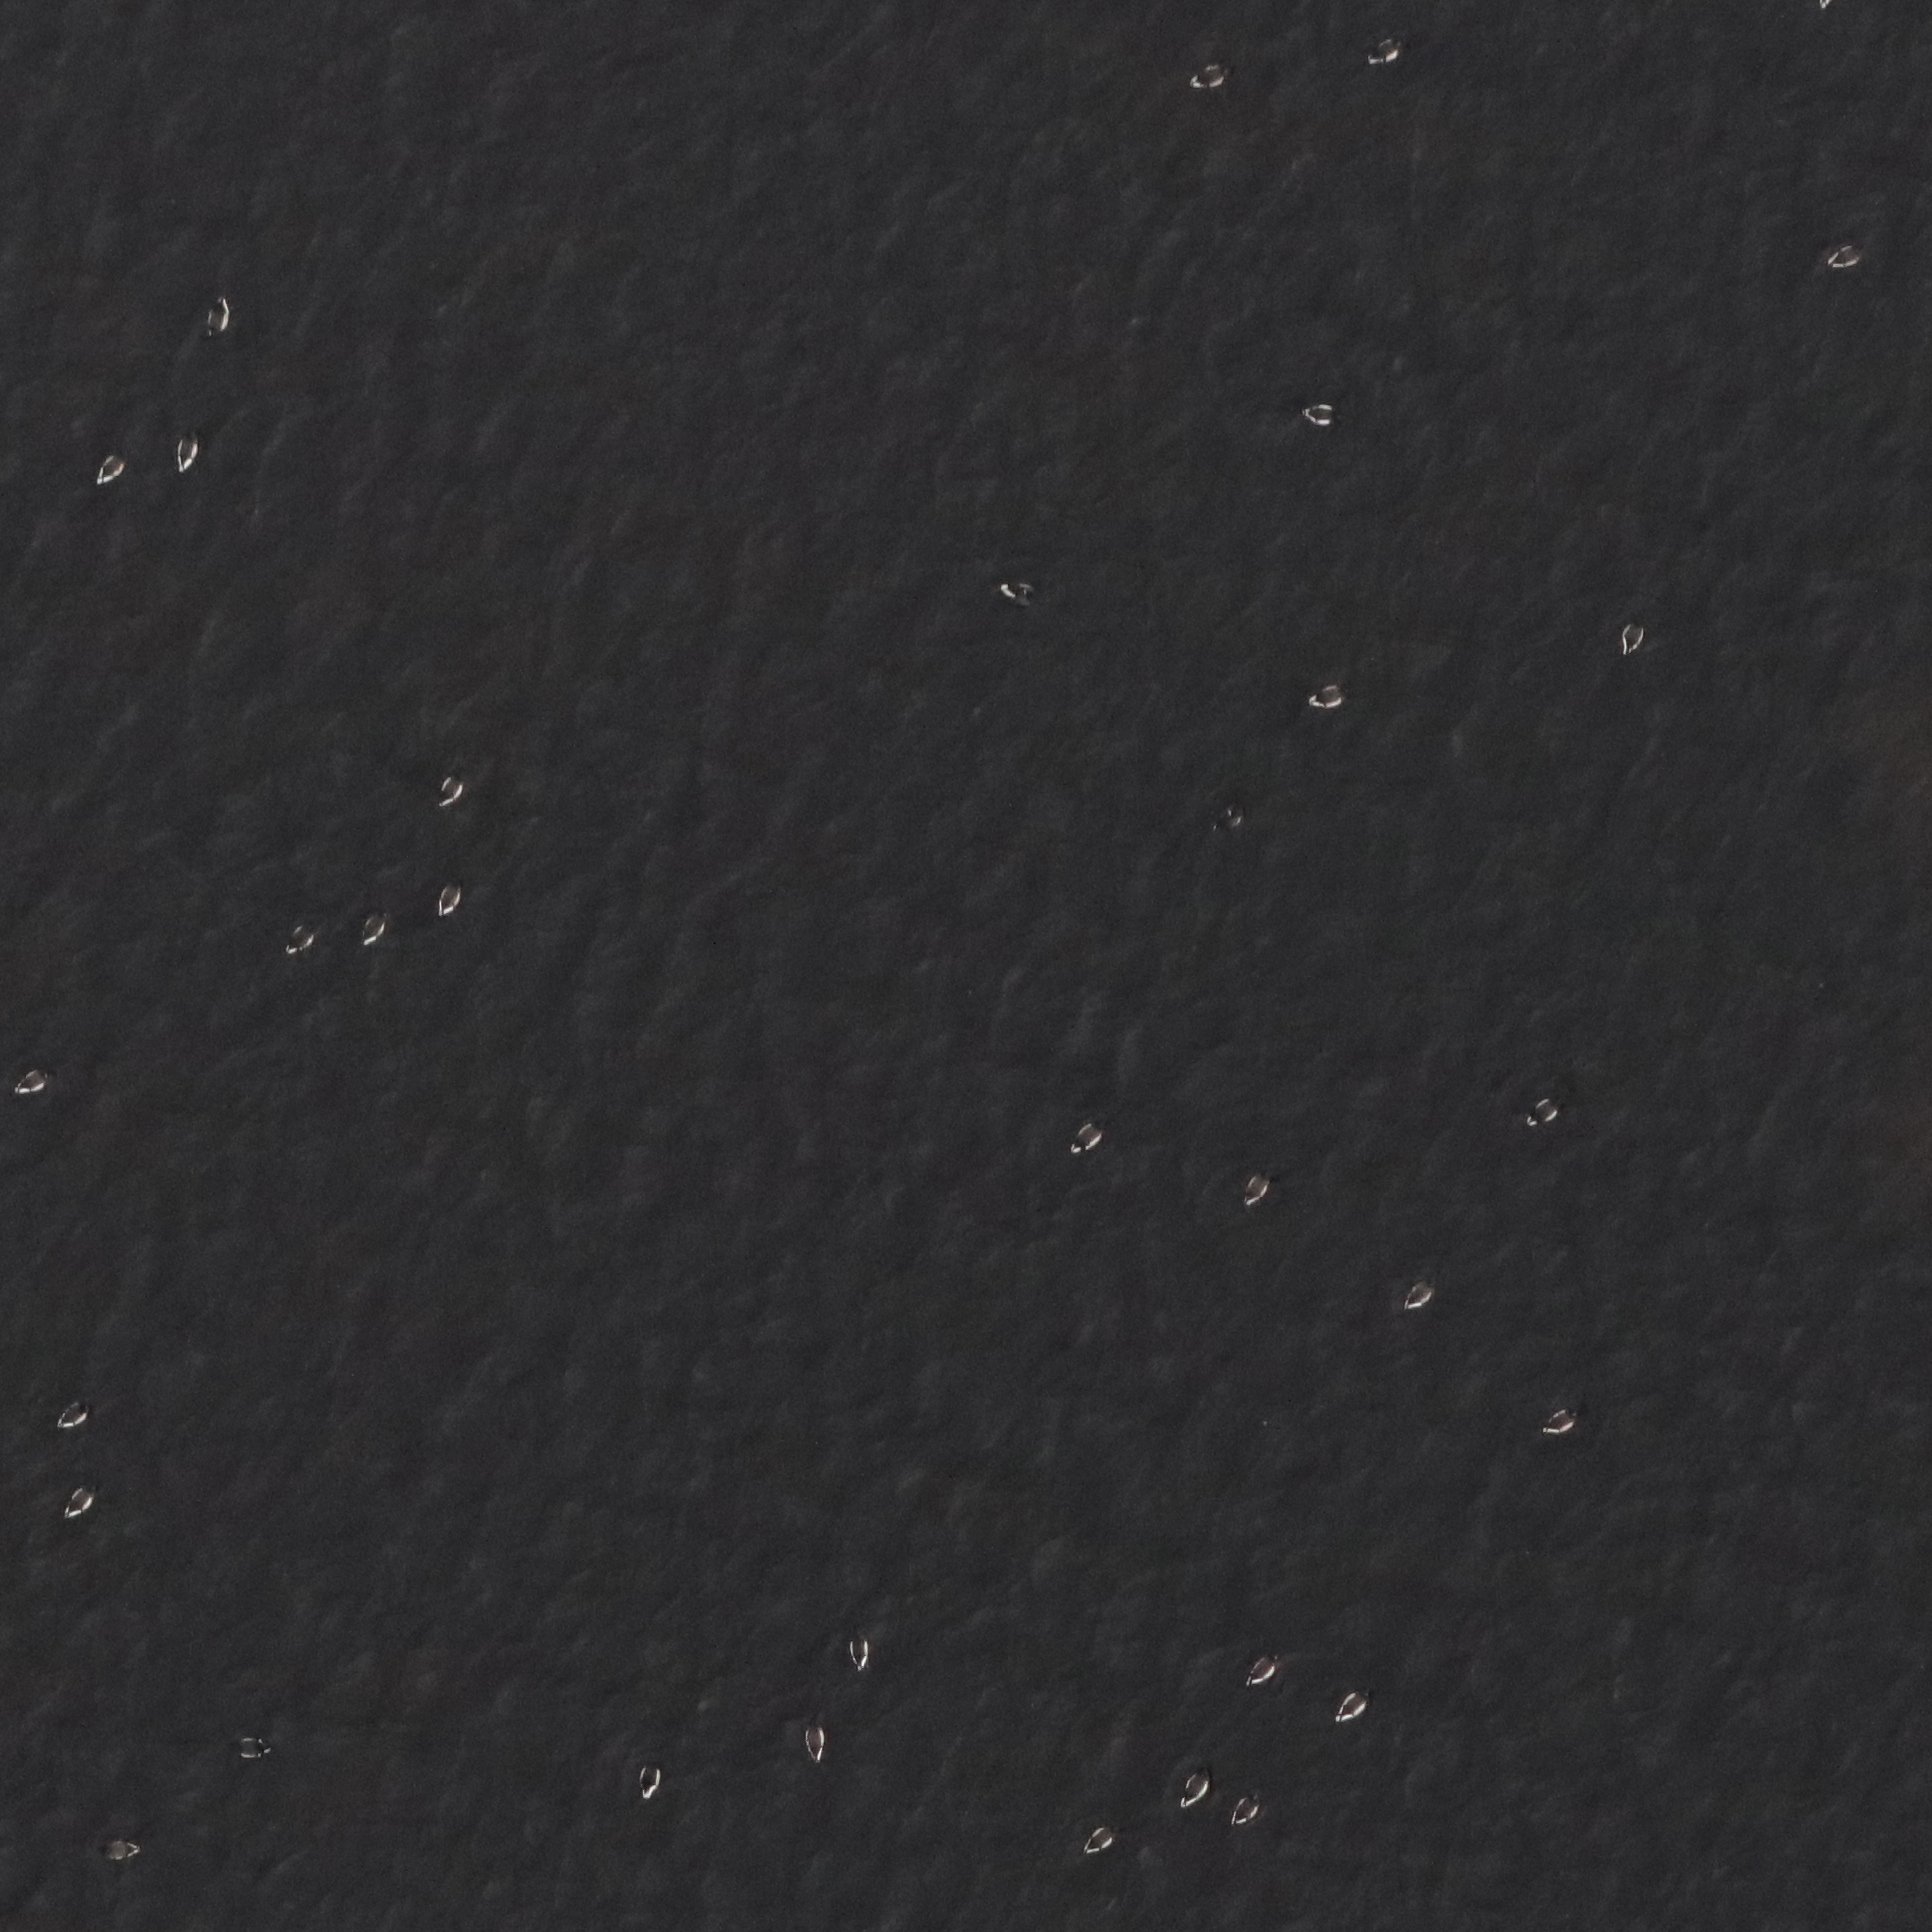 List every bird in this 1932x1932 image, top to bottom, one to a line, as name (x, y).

brant (1387, 49)
brant (1212, 76)
brant (1848, 254)
brant (218, 315)
brant (1322, 414)
brant (187, 448)
brant (111, 465)
brant (1020, 588)
brant (1634, 636)
brant (1330, 696)
brant (452, 787)
brant (1233, 818)
brant (448, 896)
brant (374, 926)
brant (300, 937)
brant (33, 1082)
brant (1546, 1112)
brant (1088, 1137)
brant (1257, 1189)
brant (1420, 1295)
brant (73, 1414)
brant (1561, 1421)
brant (80, 1501)
brant (859, 1647)
brant (1263, 1668)
brant (1354, 1705)
brant (815, 1741)
brant (251, 1749)
brant (648, 1781)
brant (1196, 1789)
brant (1246, 1808)
brant (1100, 1840)
brant (120, 1848)